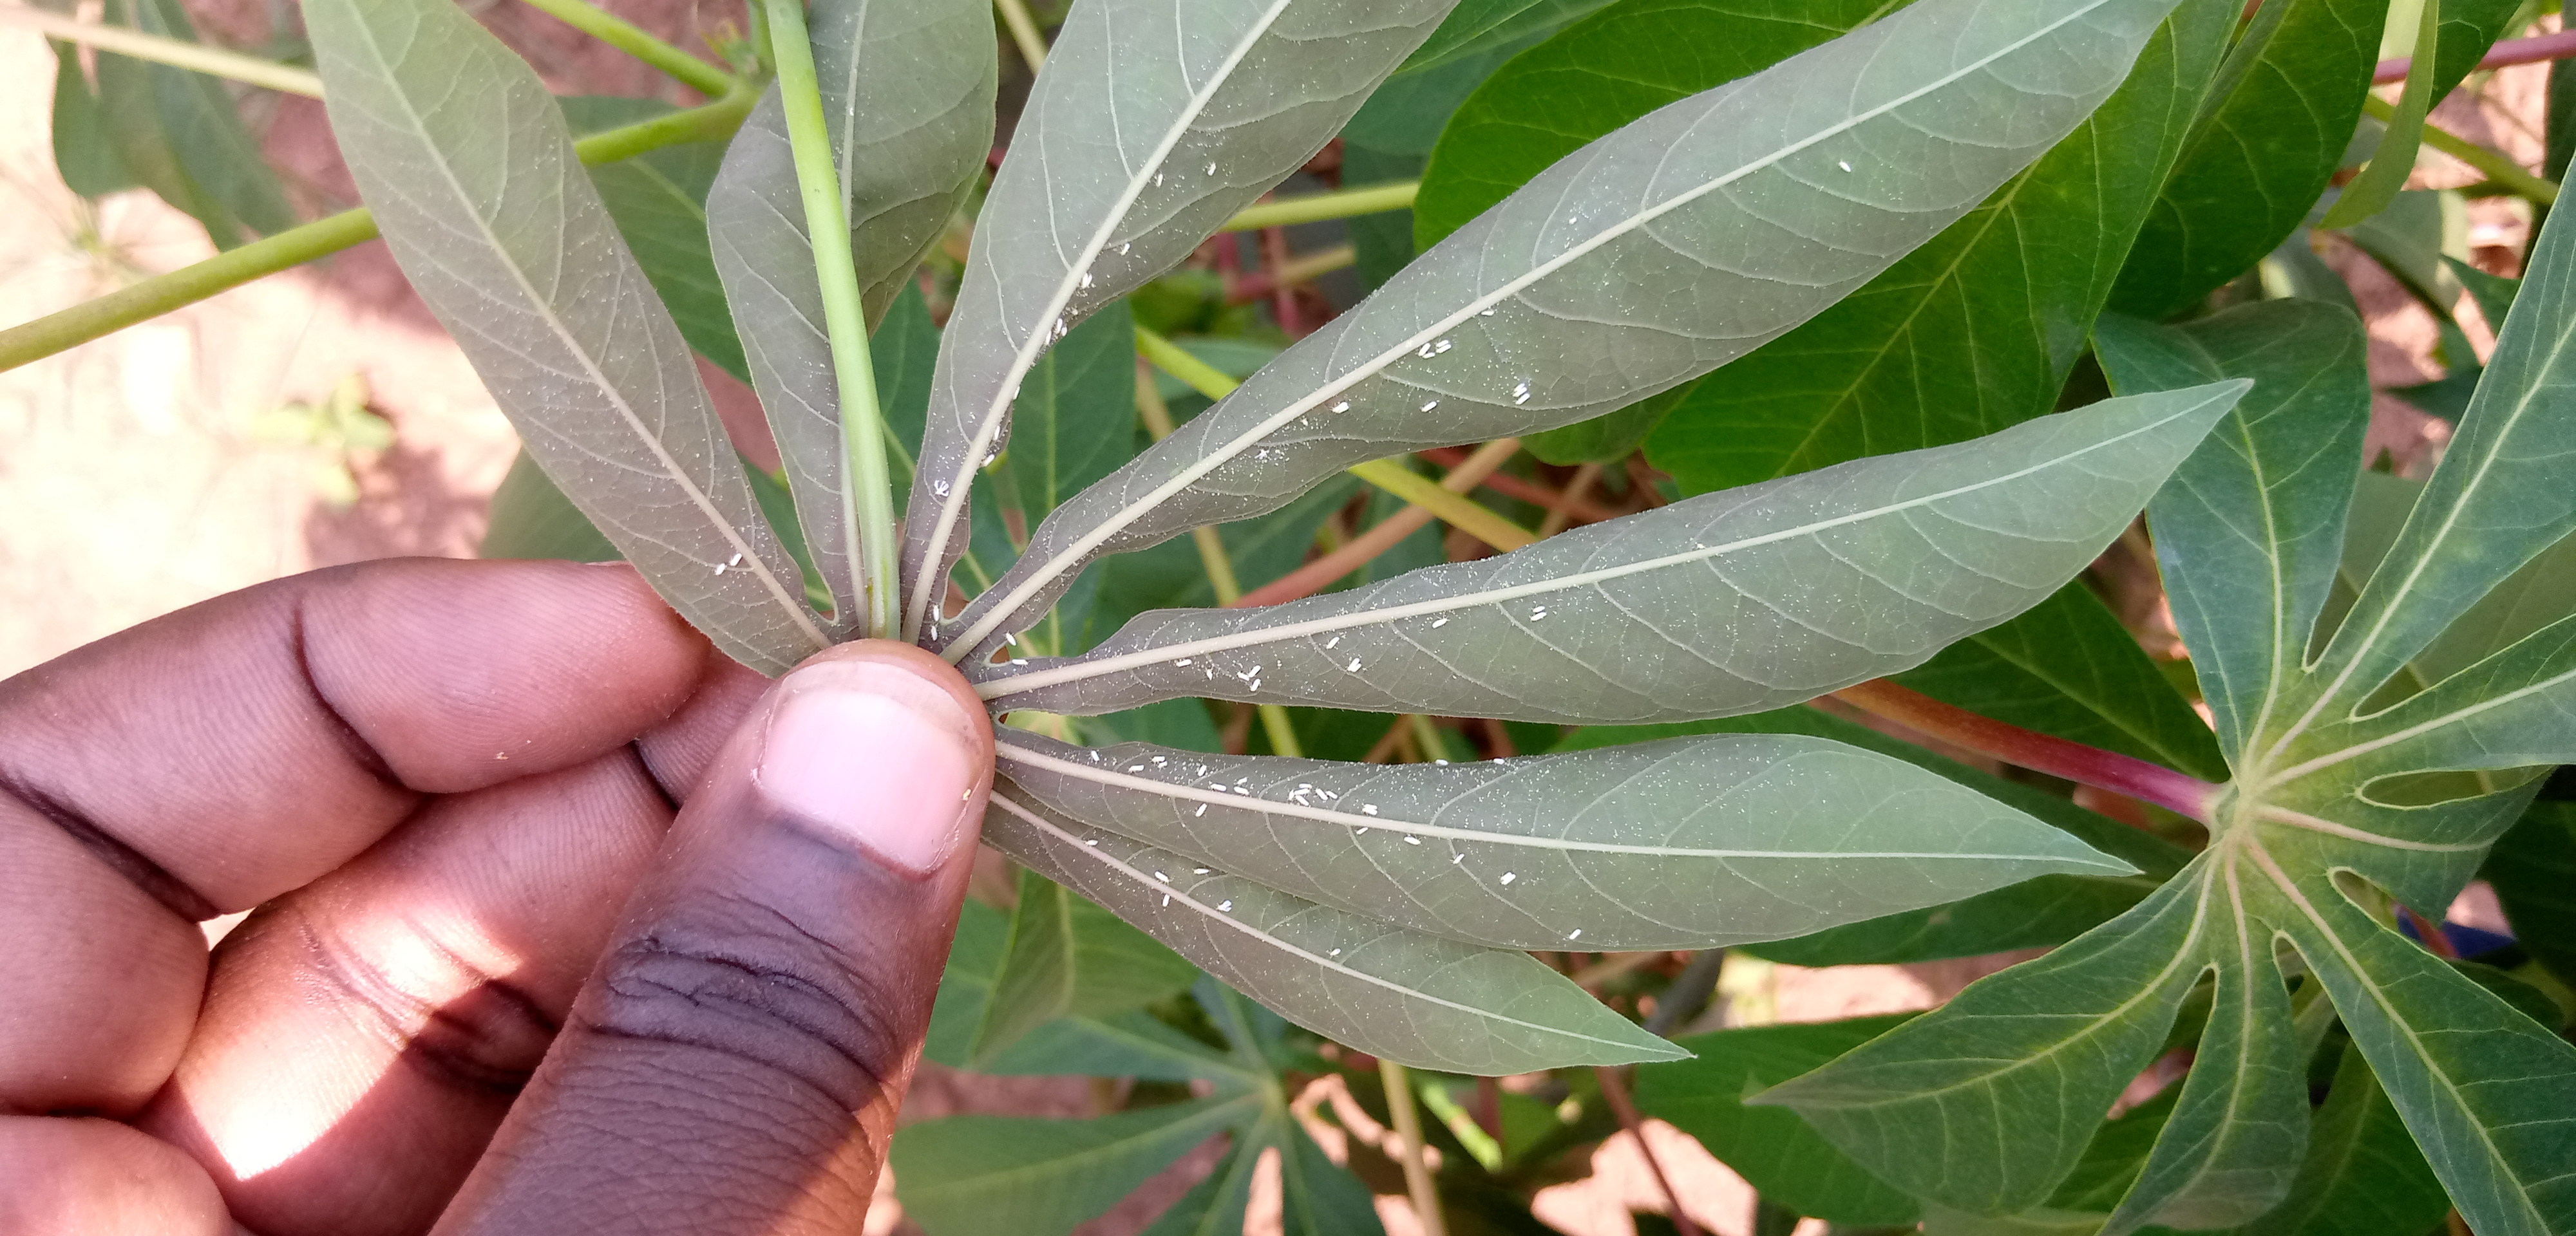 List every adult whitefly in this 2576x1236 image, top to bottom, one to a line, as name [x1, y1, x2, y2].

whitefly [1835, 158, 1857, 180]
whitefly [1206, 161, 1218, 177]
whitefly [1154, 171, 1166, 190]
whitefly [1567, 216, 1578, 225]
whitefly [1118, 239, 1133, 259]
whitefly [1081, 273, 1094, 291]
whitefly [1481, 308, 1496, 318]
whitefly [1054, 315, 1065, 333]
whitefly [1061, 324, 1069, 337]
whitefly [1044, 329, 1052, 348]
whitefly [1434, 339, 1449, 347]
whitefly [1417, 340, 1432, 355]
whitefly [1437, 344, 1453, 355]
whitefly [1423, 351, 1436, 359]
whitefly [1512, 382, 1529, 395]
whitefly [1012, 384, 1021, 401]
whitefly [1515, 393, 1531, 407]
whitefly [1417, 398, 1438, 413]
whitefly [1329, 400, 1354, 413]
whitefly [992, 423, 1003, 443]
whitefly [980, 453, 997, 471]
whitefly [933, 478, 952, 497]
whitefly [1694, 539, 1707, 551]
whitefly [728, 551, 746, 568]
whitefly [714, 561, 727, 577]
whitefly [931, 601, 943, 622]
whitefly [1531, 603, 1547, 613]
whitefly [1529, 610, 1549, 623]
whitefly [1429, 613, 1452, 630]
whitefly [929, 624, 942, 642]
whitefly [1003, 630, 1018, 648]
whitefly [1326, 634, 1341, 651]
whitefly [1009, 655, 1031, 669]
whitefly [1347, 655, 1361, 671]
whitefly [1173, 657, 1192, 669]
whitefly [1351, 662, 1363, 673]
whitefly [1249, 663, 1265, 677]
whitefly [1204, 665, 1216, 681]
whitefly [1234, 670, 1251, 682]
whitefly [1249, 677, 1262, 693]
whitefly [1086, 748, 1101, 764]
whitefly [1150, 754, 1166, 762]
whitefly [1491, 756, 1508, 767]
whitefly [1432, 758, 1450, 767]
whitefly [1156, 760, 1169, 773]
whitefly [1195, 762, 1207, 777]
whitefly [1126, 762, 1145, 776]
whitefly [1235, 774, 1248, 787]
whitefly [1298, 780, 1314, 790]
whitefly [1207, 781, 1228, 792]
whitefly [961, 783, 974, 801]
whitefly [1232, 785, 1251, 798]
whitefly [1314, 785, 1328, 801]
whitefly [1287, 786, 1294, 801]
whitefly [1325, 787, 1339, 801]
whitefly [1294, 787, 1311, 795]
whitefly [1294, 794, 1310, 807]
whitefly [1192, 798, 1209, 818]
whitefly [1361, 802, 1379, 810]
whitefly [1362, 807, 1379, 816]
whitefly [1355, 826, 1368, 836]
whitefly [1401, 834, 1422, 848]
whitefly [1084, 836, 1099, 851]
whitefly [1450, 849, 1468, 867]
whitefly [1189, 863, 1214, 879]
whitefly [1153, 867, 1171, 885]
whitefly [1501, 870, 1513, 881]
whitefly [1502, 872, 1516, 888]
whitefly [1159, 892, 1174, 908]
whitefly [1215, 897, 1235, 917]
whitefly [1566, 926, 1584, 941]
whitefly [1327, 944, 1345, 959]